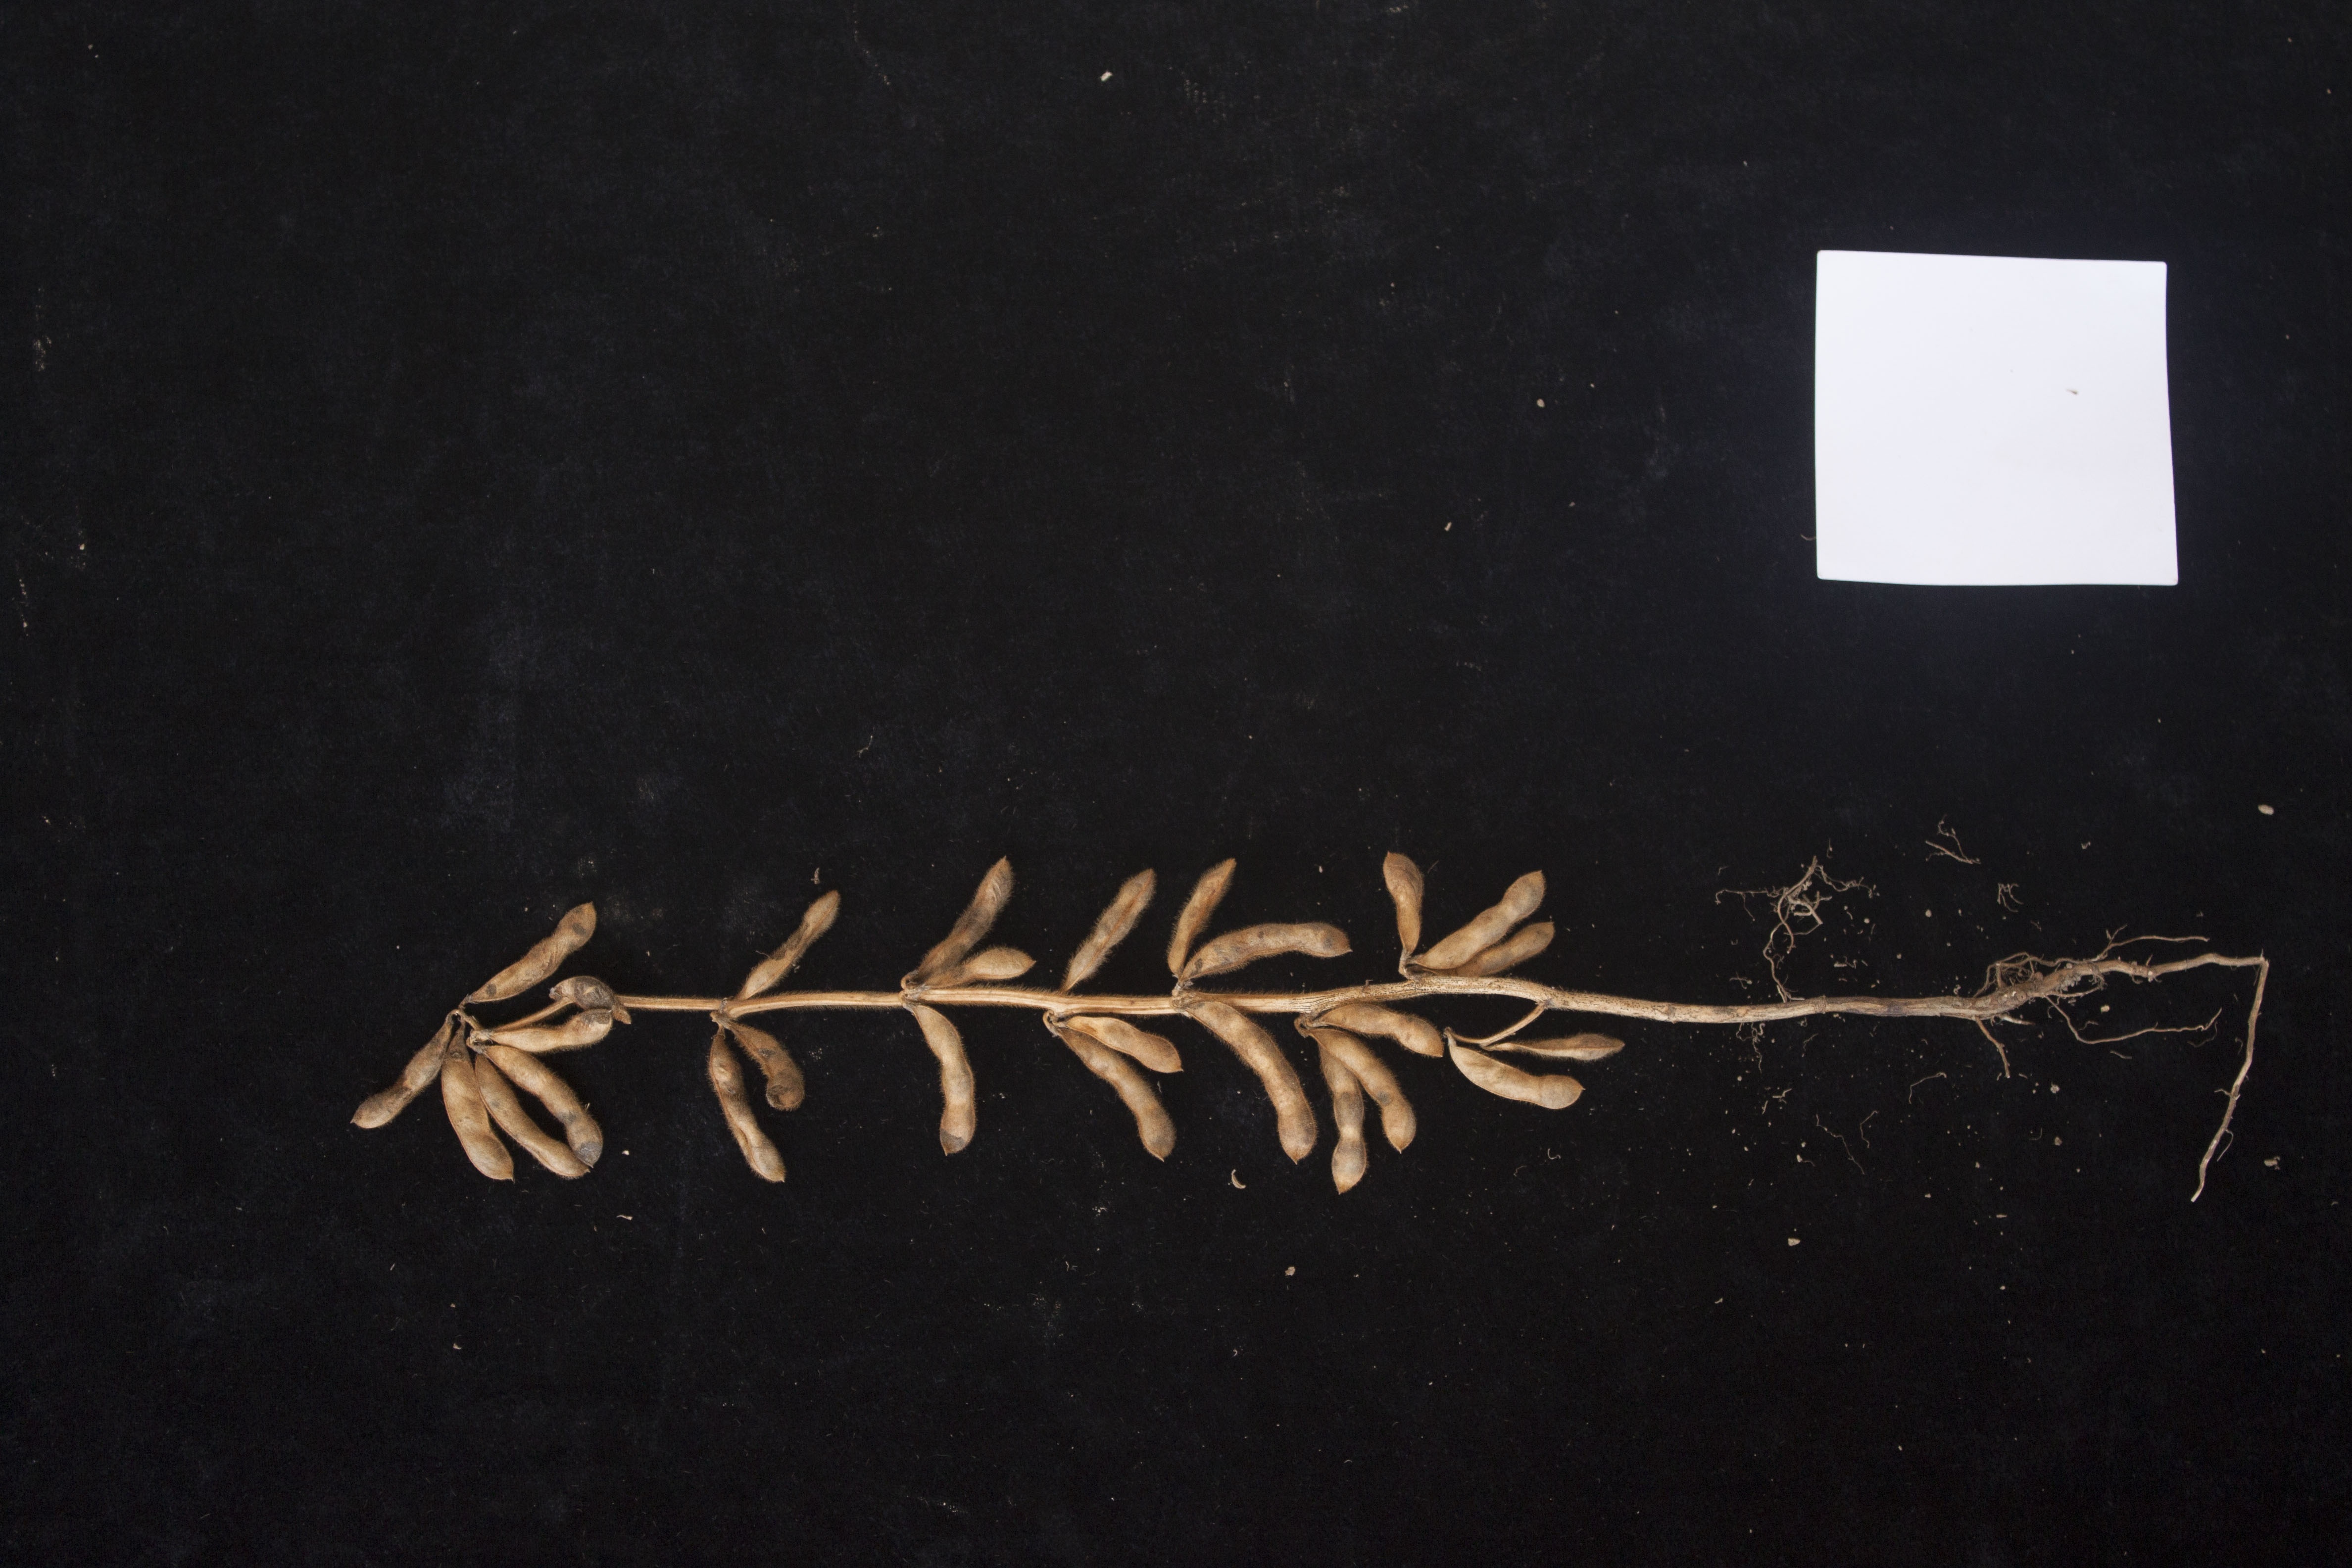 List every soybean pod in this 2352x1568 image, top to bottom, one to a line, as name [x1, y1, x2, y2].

soybean pod [1382, 854, 1423, 975]
soybean pod [918, 856, 1012, 977]
soybean pod [1166, 858, 1238, 980]
soybean pod [1063, 869, 1156, 993]
soybean pod [1410, 869, 1545, 971]
soybean pod [732, 890, 840, 1002]
soybean pod [466, 901, 597, 1004]
soybean pod [1456, 922, 1554, 978]
soybean pod [1180, 923, 1355, 981]
soybean pod [919, 947, 1039, 993]
soybean pod [1182, 1002, 1318, 1166]
soybean pod [1306, 1003, 1444, 1061]
soybean pod [901, 1003, 978, 1157]
soybean pod [468, 1010, 614, 1053]
soybean pod [348, 1011, 455, 1129]
soybean pod [1054, 1015, 1185, 1074]
soybean pod [712, 1018, 806, 1112]
soybean pod [441, 1028, 516, 1181]
soybean pod [1308, 1029, 1417, 1155]
soybean pod [1054, 1030, 1176, 1164]
soybean pod [708, 1032, 785, 1184]
soybean pod [1484, 1034, 1626, 1061]
soybean pod [1448, 1038, 1582, 1110]
soybean pod [470, 1046, 604, 1170]
soybean pod [1320, 1049, 1368, 1195]
soybean pod [473, 1055, 590, 1179]